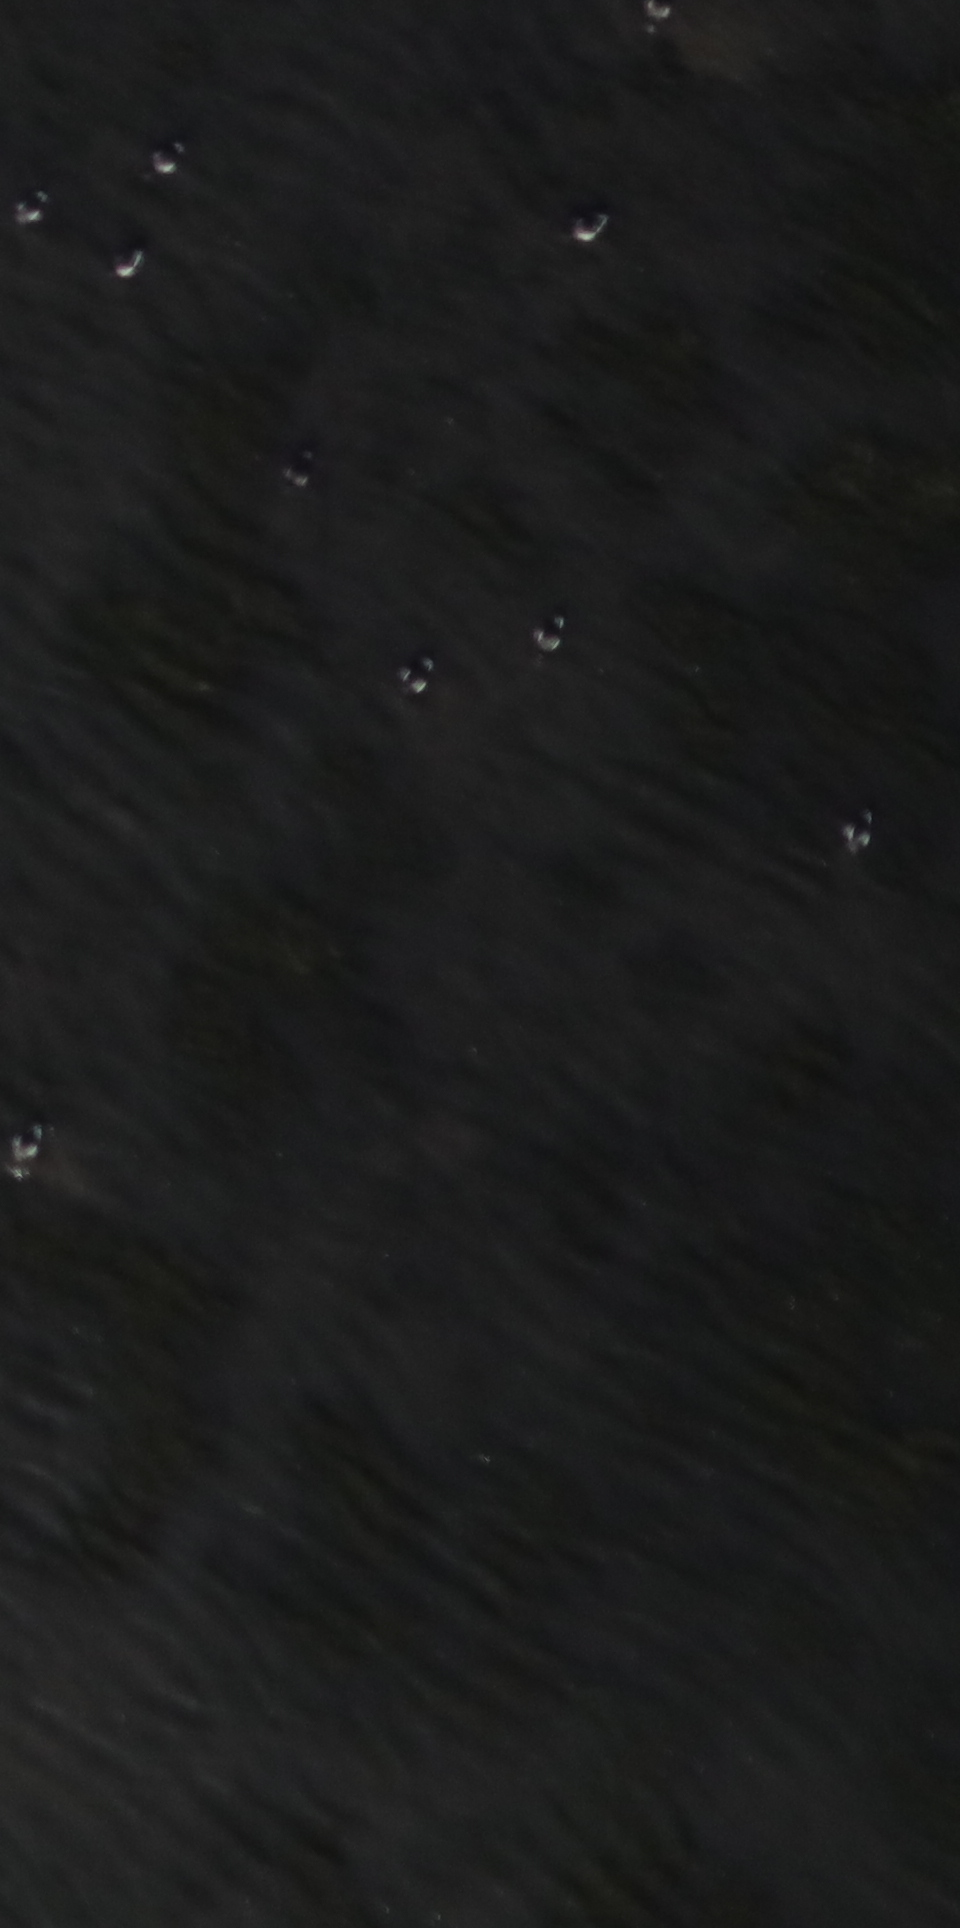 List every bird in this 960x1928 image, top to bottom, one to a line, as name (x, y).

brant (665, 4)
brant (169, 161)
brant (36, 214)
brant (592, 232)
brant (123, 265)
brant (303, 471)
brant (553, 629)
brant (420, 678)
brant (855, 828)
brant (24, 1135)